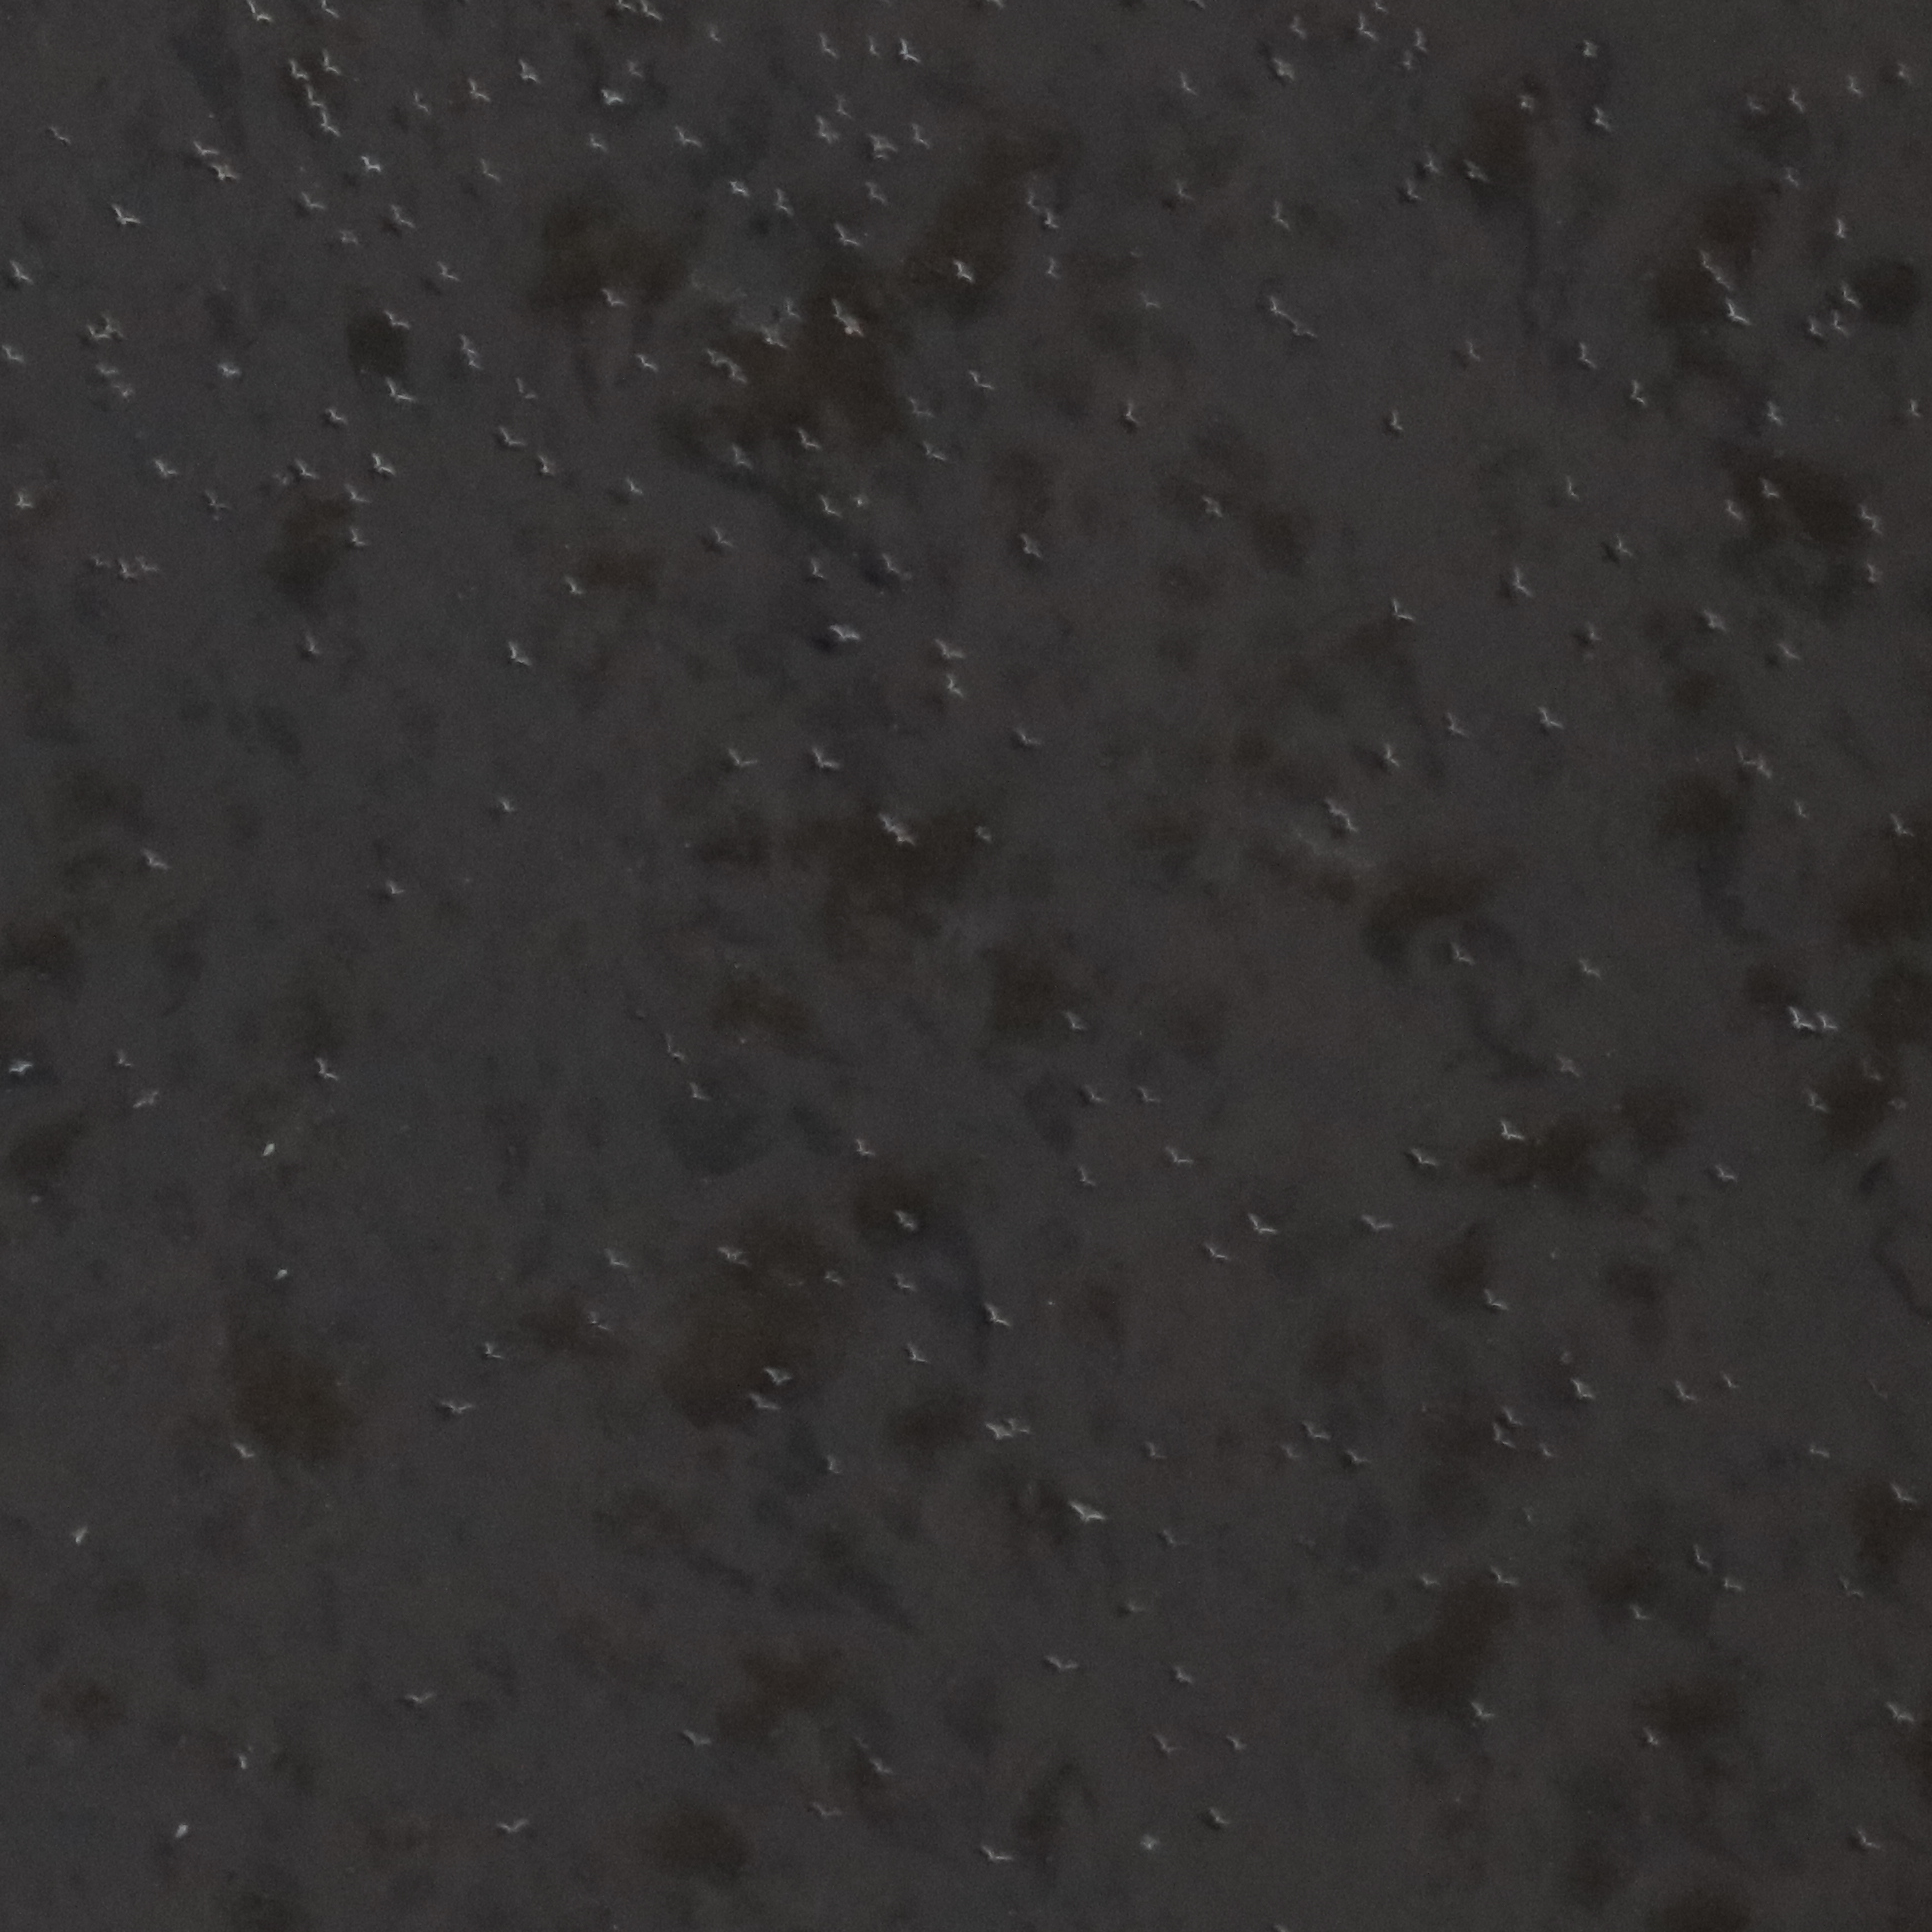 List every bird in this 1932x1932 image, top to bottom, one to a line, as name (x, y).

other bird (1376, 1)
other bird (620, 3)
other bird (323, 8)
other bird (644, 8)
other bird (261, 12)
other bird (1295, 30)
other bird (1364, 30)
other bird (717, 33)
other bird (1425, 35)
other bird (831, 46)
other bird (875, 47)
other bird (1589, 49)
other bird (905, 52)
other bird (1407, 59)
other bird (331, 63)
other bird (634, 63)
other bird (1285, 68)
other bird (288, 70)
other bird (1903, 71)
other bird (529, 73)
other bird (1187, 83)
other bird (1851, 84)
other bird (478, 95)
other bird (614, 97)
other bird (309, 98)
other bird (1797, 98)
other bird (419, 101)
other bird (1752, 104)
other bird (1531, 106)
other bird (844, 109)
other bird (326, 123)
other bird (1602, 124)
other bird (826, 132)
other bird (921, 134)
other bird (58, 135)
other bird (684, 136)
other bird (881, 139)
other bird (597, 144)
other bird (881, 149)
other bird (205, 151)
other bird (1436, 158)
other bird (371, 164)
other bird (223, 173)
other bird (489, 173)
other bird (1478, 175)
other bird (1794, 179)
other bird (738, 188)
other bird (1408, 190)
other bird (880, 191)
other bird (1185, 193)
other bird (1028, 199)
other bird (310, 201)
other bird (784, 202)
other bird (400, 216)
other bird (123, 218)
other bird (1284, 221)
other bird (1052, 224)
other bird (1847, 234)
other bird (351, 235)
other bird (848, 237)
other bird (1713, 266)
other bird (448, 273)
other bird (963, 274)
other bird (20, 275)
other bird (1054, 276)
other bird (613, 299)
other bird (1147, 301)
other bird (1849, 301)
other bird (837, 309)
other bird (1274, 310)
other bird (1737, 310)
other bird (791, 311)
other bird (391, 316)
other bird (1808, 325)
other bird (1847, 326)
other bird (119, 327)
other bird (860, 329)
other bird (1301, 332)
other bird (99, 333)
other bird (774, 337)
other bird (466, 343)
other bird (1469, 353)
other bird (1584, 353)
other bird (12, 355)
other bird (719, 359)
other bird (470, 362)
other bird (647, 362)
other bird (106, 370)
other bird (229, 370)
other bird (741, 376)
other bird (982, 382)
other bird (521, 389)
other bird (396, 391)
other bird (125, 394)
other bird (1638, 396)
other bird (922, 407)
other bird (1133, 410)
other bird (1777, 410)
other bird (1921, 410)
other bird (336, 414)
other bird (1396, 424)
other bird (510, 439)
other bird (806, 441)
other bird (933, 451)
other bird (740, 459)
other bird (382, 467)
other bird (306, 468)
other bird (546, 469)
other bird (168, 471)
other bird (281, 479)
other bird (636, 488)
other bird (1573, 489)
other bird (1770, 492)
other bird (352, 493)
other bird (24, 502)
other bird (862, 502)
other bird (216, 504)
other bird (1213, 505)
other bird (829, 506)
other bird (1736, 509)
other bird (1869, 520)
other bird (721, 539)
other bird (358, 541)
other bird (1032, 547)
other bird (1623, 547)
other bird (100, 560)
other bird (892, 566)
other bird (150, 567)
other bird (122, 572)
other bird (816, 573)
other bird (1873, 575)
other bird (1519, 580)
other bird (574, 589)
other bird (1400, 612)
other bird (1716, 620)
other bird (1592, 632)
other bird (845, 634)
other bird (313, 647)
other bird (948, 648)
other bird (1789, 651)
other bird (517, 654)
other bird (953, 687)
other bird (1551, 724)
other bird (1454, 726)
other bird (1029, 740)
other bird (1388, 754)
other bird (1744, 757)
other bird (822, 760)
other bird (736, 762)
other bird (1766, 771)
other bird (510, 804)
other bird (1801, 810)
other bird (1335, 812)
other bird (887, 822)
other bird (1898, 828)
other bird (982, 832)
other bird (902, 837)
other bird (155, 857)
other bird (394, 889)
other bird (1461, 958)
other bird (1590, 968)
other bird (1074, 1019)
other bird (1801, 1021)
other bird (1826, 1024)
other bird (680, 1053)
other bird (122, 1058)
other bird (1569, 1066)
other bird (19, 1067)
other bird (325, 1073)
other bird (1093, 1093)
other bird (699, 1095)
other bird (1149, 1095)
other bird (148, 1098)
other bird (1814, 1098)
other bird (1510, 1130)
other bird (861, 1149)
other bird (269, 1151)
other bird (1180, 1155)
other bird (1423, 1158)
other bird (1723, 1173)
other bird (1087, 1179)
other bird (902, 1220)
other bird (1375, 1223)
other bird (1260, 1226)
other bird (730, 1252)
other bird (1217, 1252)
other bird (616, 1260)
other bird (279, 1273)
other bird (834, 1277)
other bird (906, 1284)
other bird (1495, 1301)
other bird (998, 1318)
other bird (596, 1322)
other bird (495, 1352)
other bird (917, 1353)
other bird (782, 1369)
other bird (1733, 1382)
other bird (1583, 1387)
other bird (1685, 1394)
other bird (764, 1403)
other bird (458, 1406)
other bird (1514, 1420)
other bird (1021, 1422)
other bird (998, 1431)
other bird (1319, 1431)
other bird (1498, 1438)
other bird (1544, 1449)
other bird (1155, 1450)
other bird (246, 1451)
other bird (1823, 1452)
other bird (1289, 1454)
other bird (1356, 1458)
other bird (830, 1465)
other bird (1902, 1495)
other bird (1088, 1514)
other bird (82, 1535)
other bird (1170, 1542)
other bird (1706, 1561)
other bird (1501, 1578)
other bird (1429, 1580)
other bird (1730, 1583)
other bird (1852, 1588)
other bird (1127, 1606)
other bird (1637, 1611)
other bird (1065, 1664)
other bird (1180, 1674)
other bird (421, 1698)
other bird (1483, 1711)
other bird (1899, 1714)
other bird (1654, 1736)
other bird (698, 1739)
other bird (1236, 1742)
other bird (860, 1743)
other bird (1165, 1745)
other bird (246, 1761)
other bird (883, 1770)
other bird (826, 1811)
other bird (1221, 1817)
other bird (183, 1827)
other bird (518, 1828)
other bird (1869, 1836)
other bird (1148, 1842)
other bird (1000, 1856)
other bird (1286, 1932)